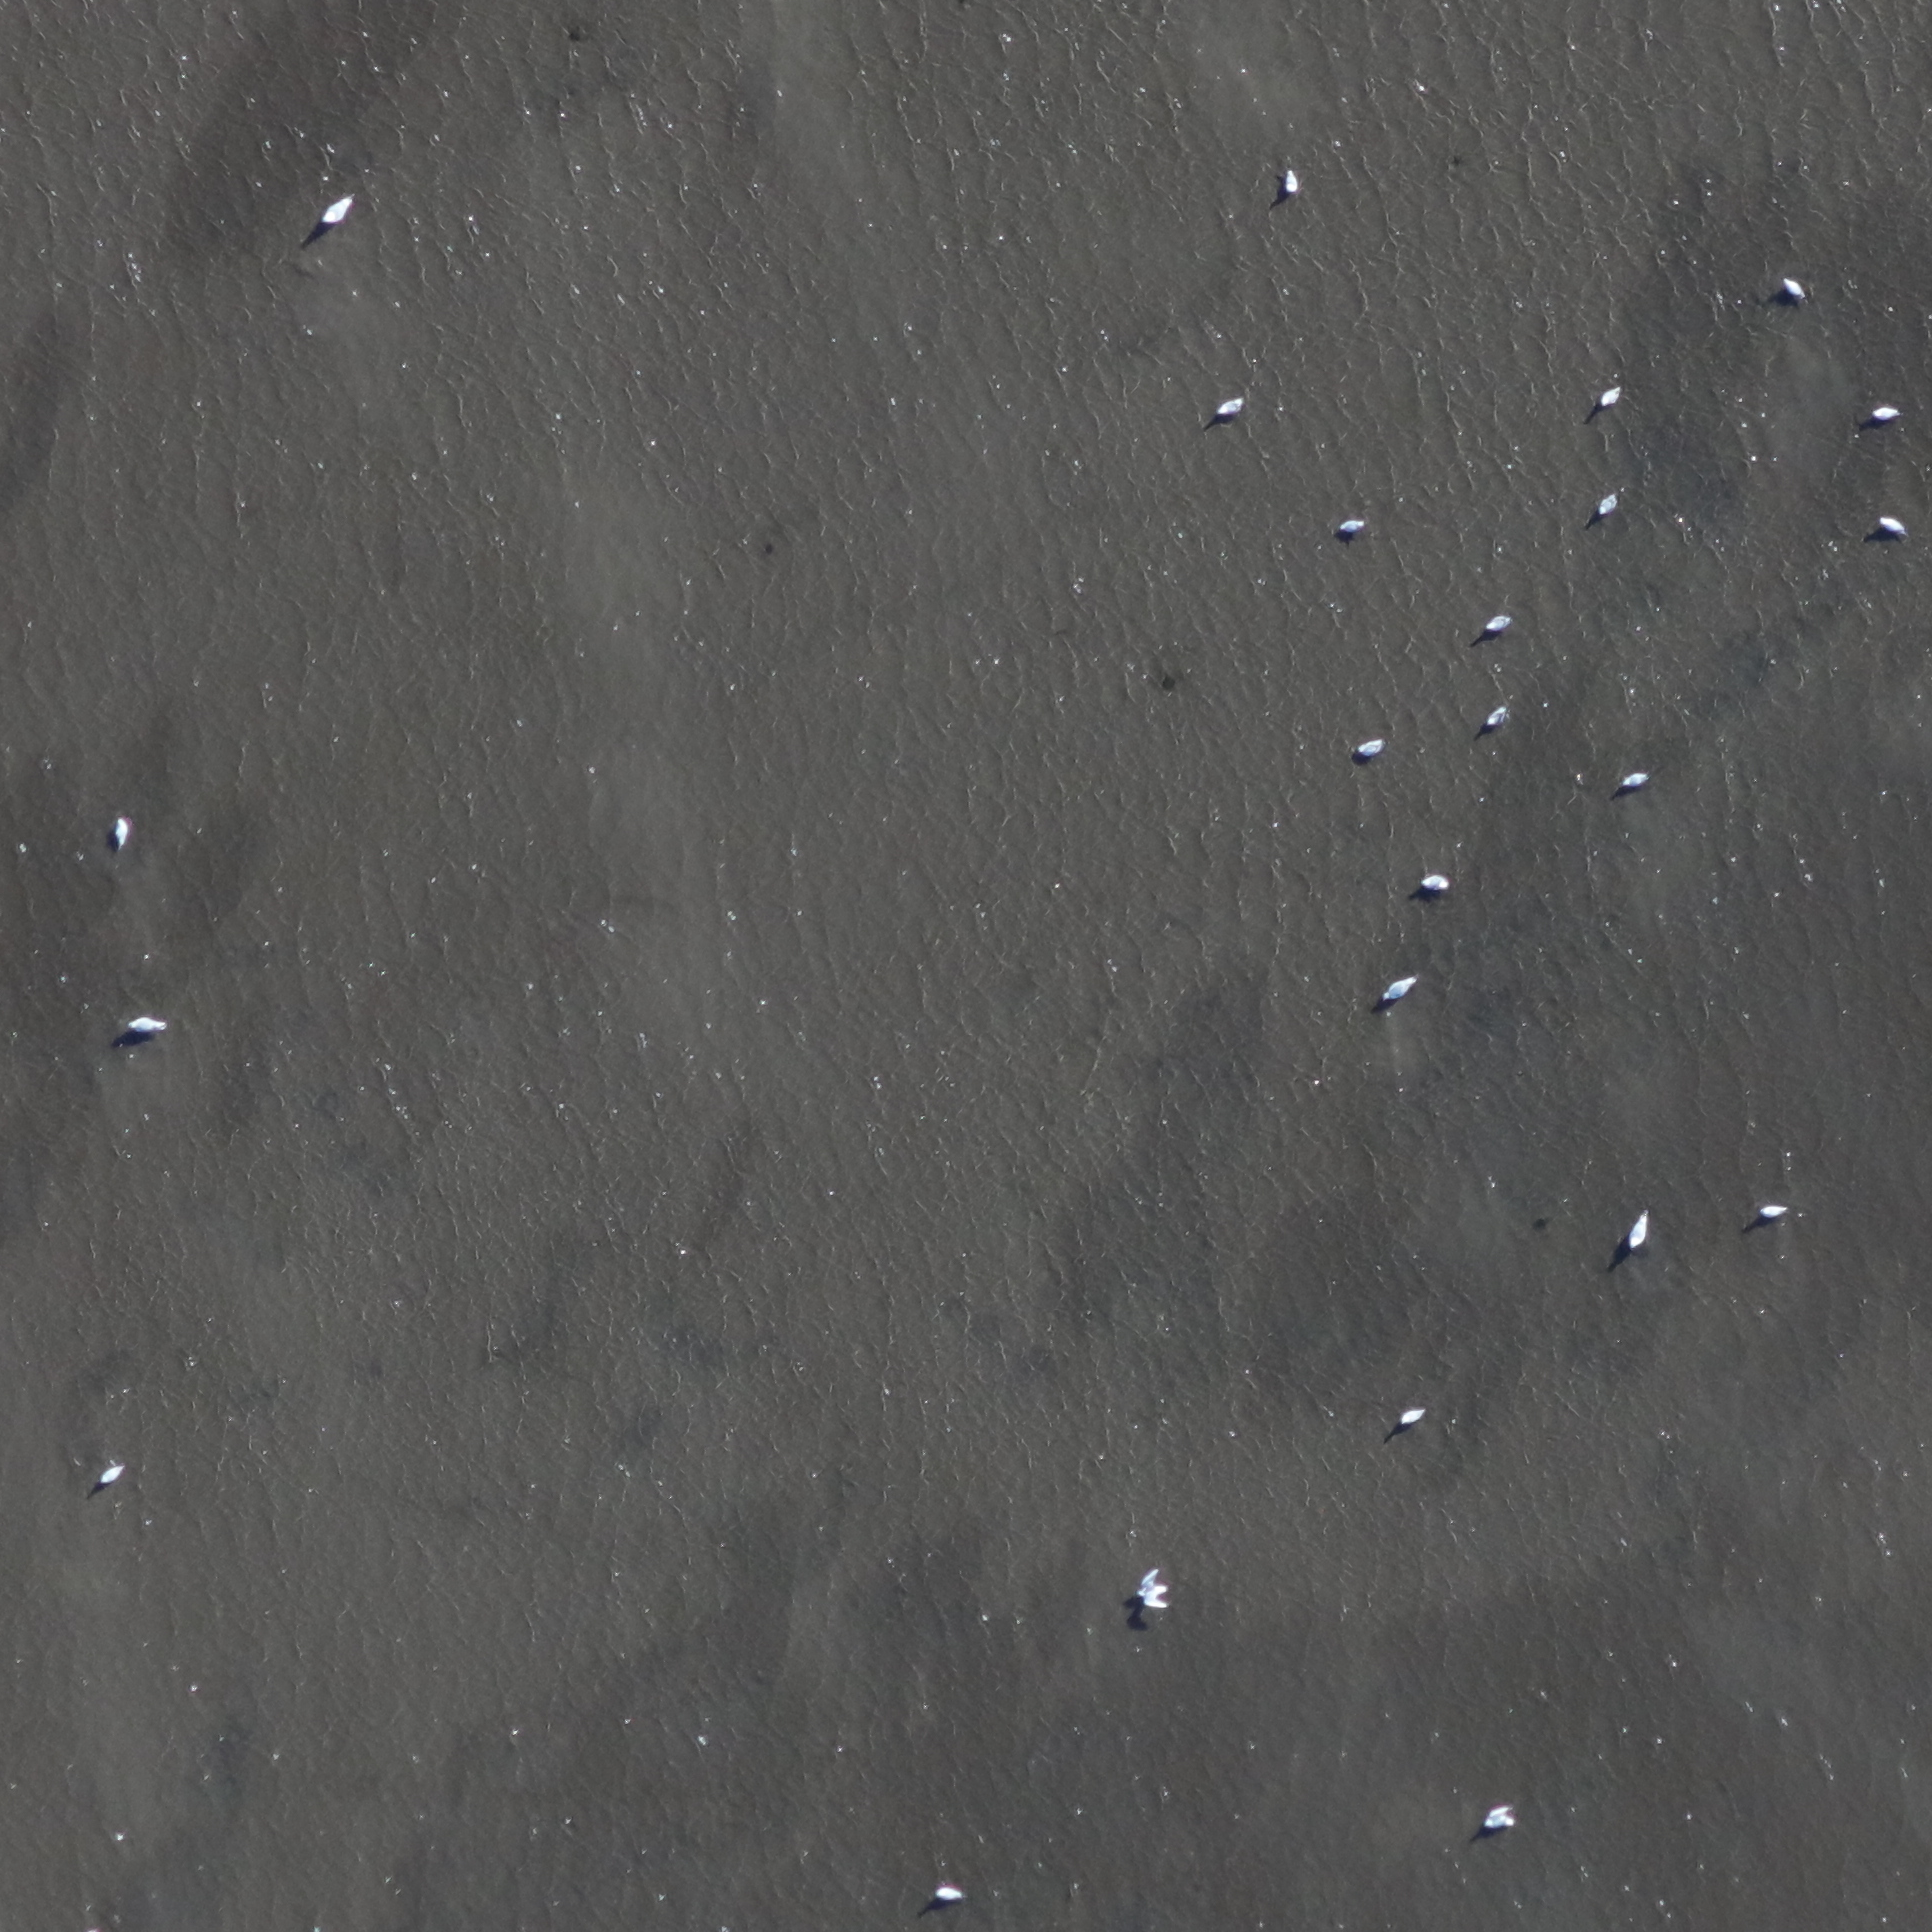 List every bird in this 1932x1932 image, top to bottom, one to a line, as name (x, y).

gull (1291, 182)
gull (337, 212)
gull (1794, 288)
gull (1609, 396)
gull (1230, 407)
gull (1887, 413)
gull (1607, 505)
gull (1352, 524)
gull (1892, 525)
gull (1497, 623)
gull (1496, 718)
gull (1371, 748)
gull (1636, 779)
gull (121, 833)
gull (1435, 882)
gull (1399, 988)
gull (148, 1025)
gull (1774, 1211)
gull (1638, 1233)
gull (1413, 1417)
gull (110, 1474)
gull (1152, 1591)
gull (1500, 1817)
gull (950, 1892)